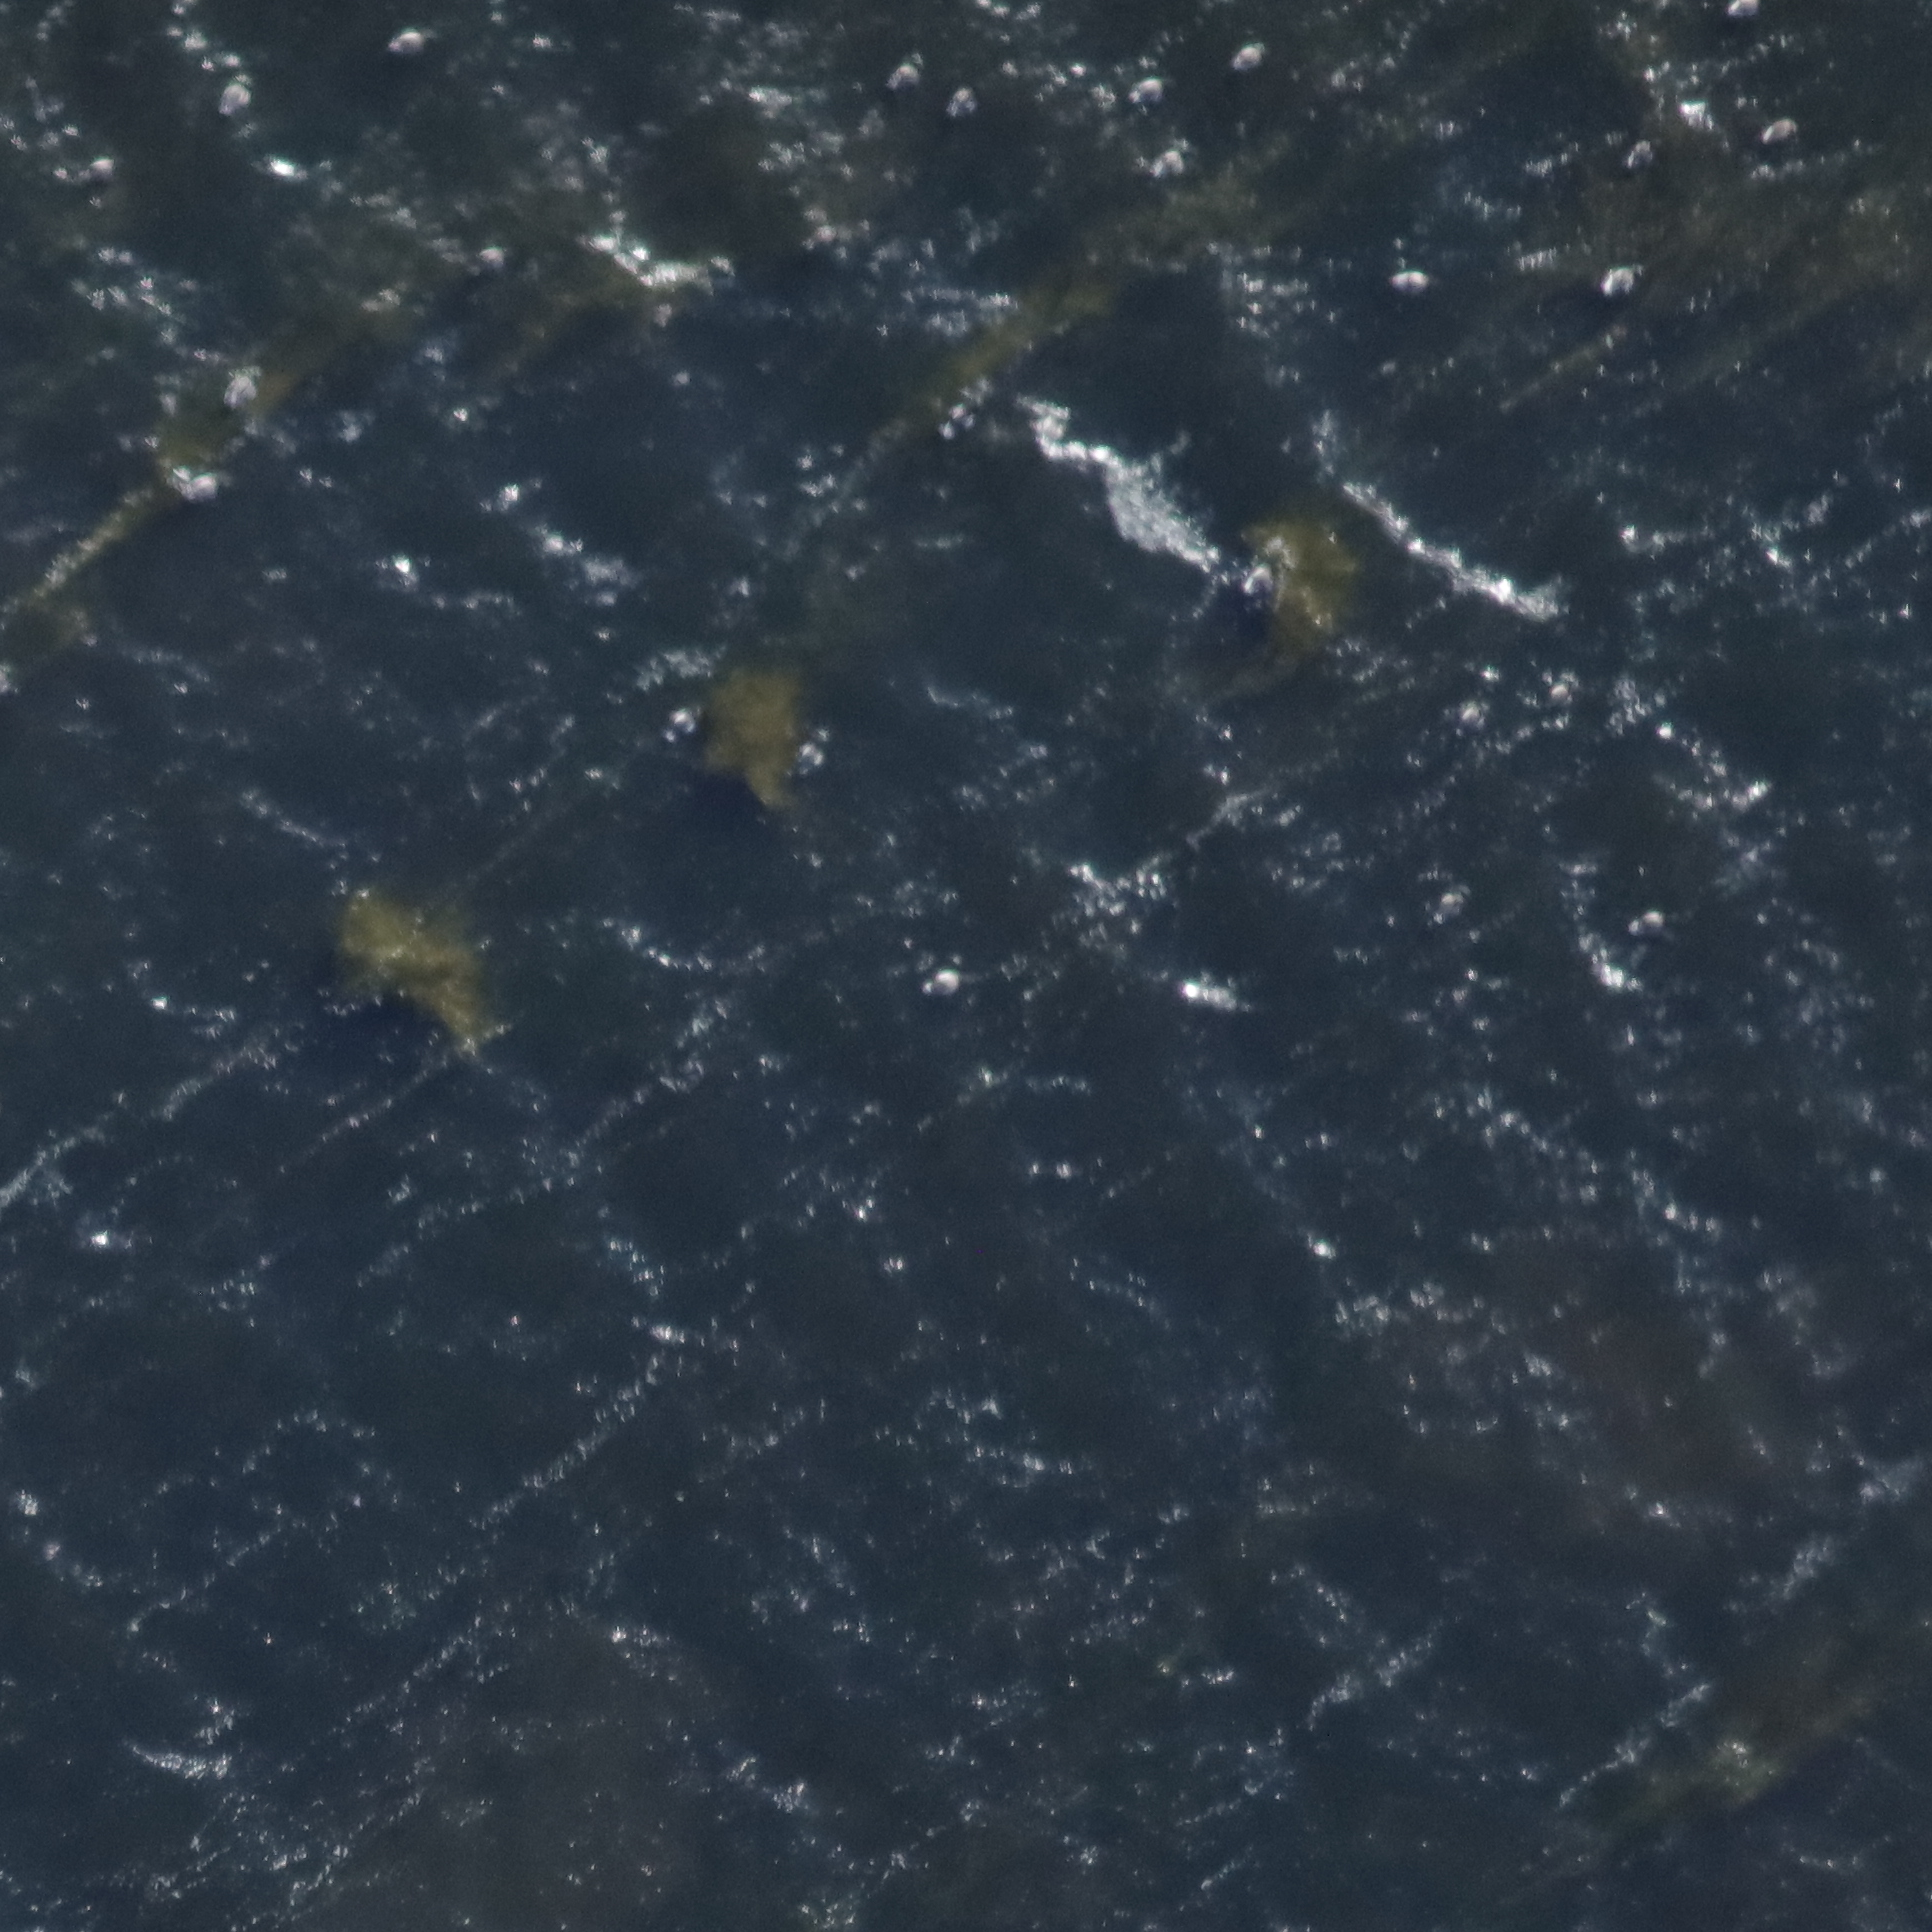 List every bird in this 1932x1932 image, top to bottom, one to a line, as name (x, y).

brant (1742, 7)
brant (411, 44)
brant (1254, 60)
brant (906, 78)
brant (1146, 92)
brant (233, 96)
brant (962, 105)
brant (1783, 133)
brant (1637, 153)
brant (1172, 162)
brant (102, 172)
brant (1619, 282)
brant (1412, 283)
brant (242, 391)
brant (963, 421)
brant (203, 490)
brant (1264, 582)
brant (684, 724)
brant (809, 758)
brant (1643, 923)
brant (946, 984)